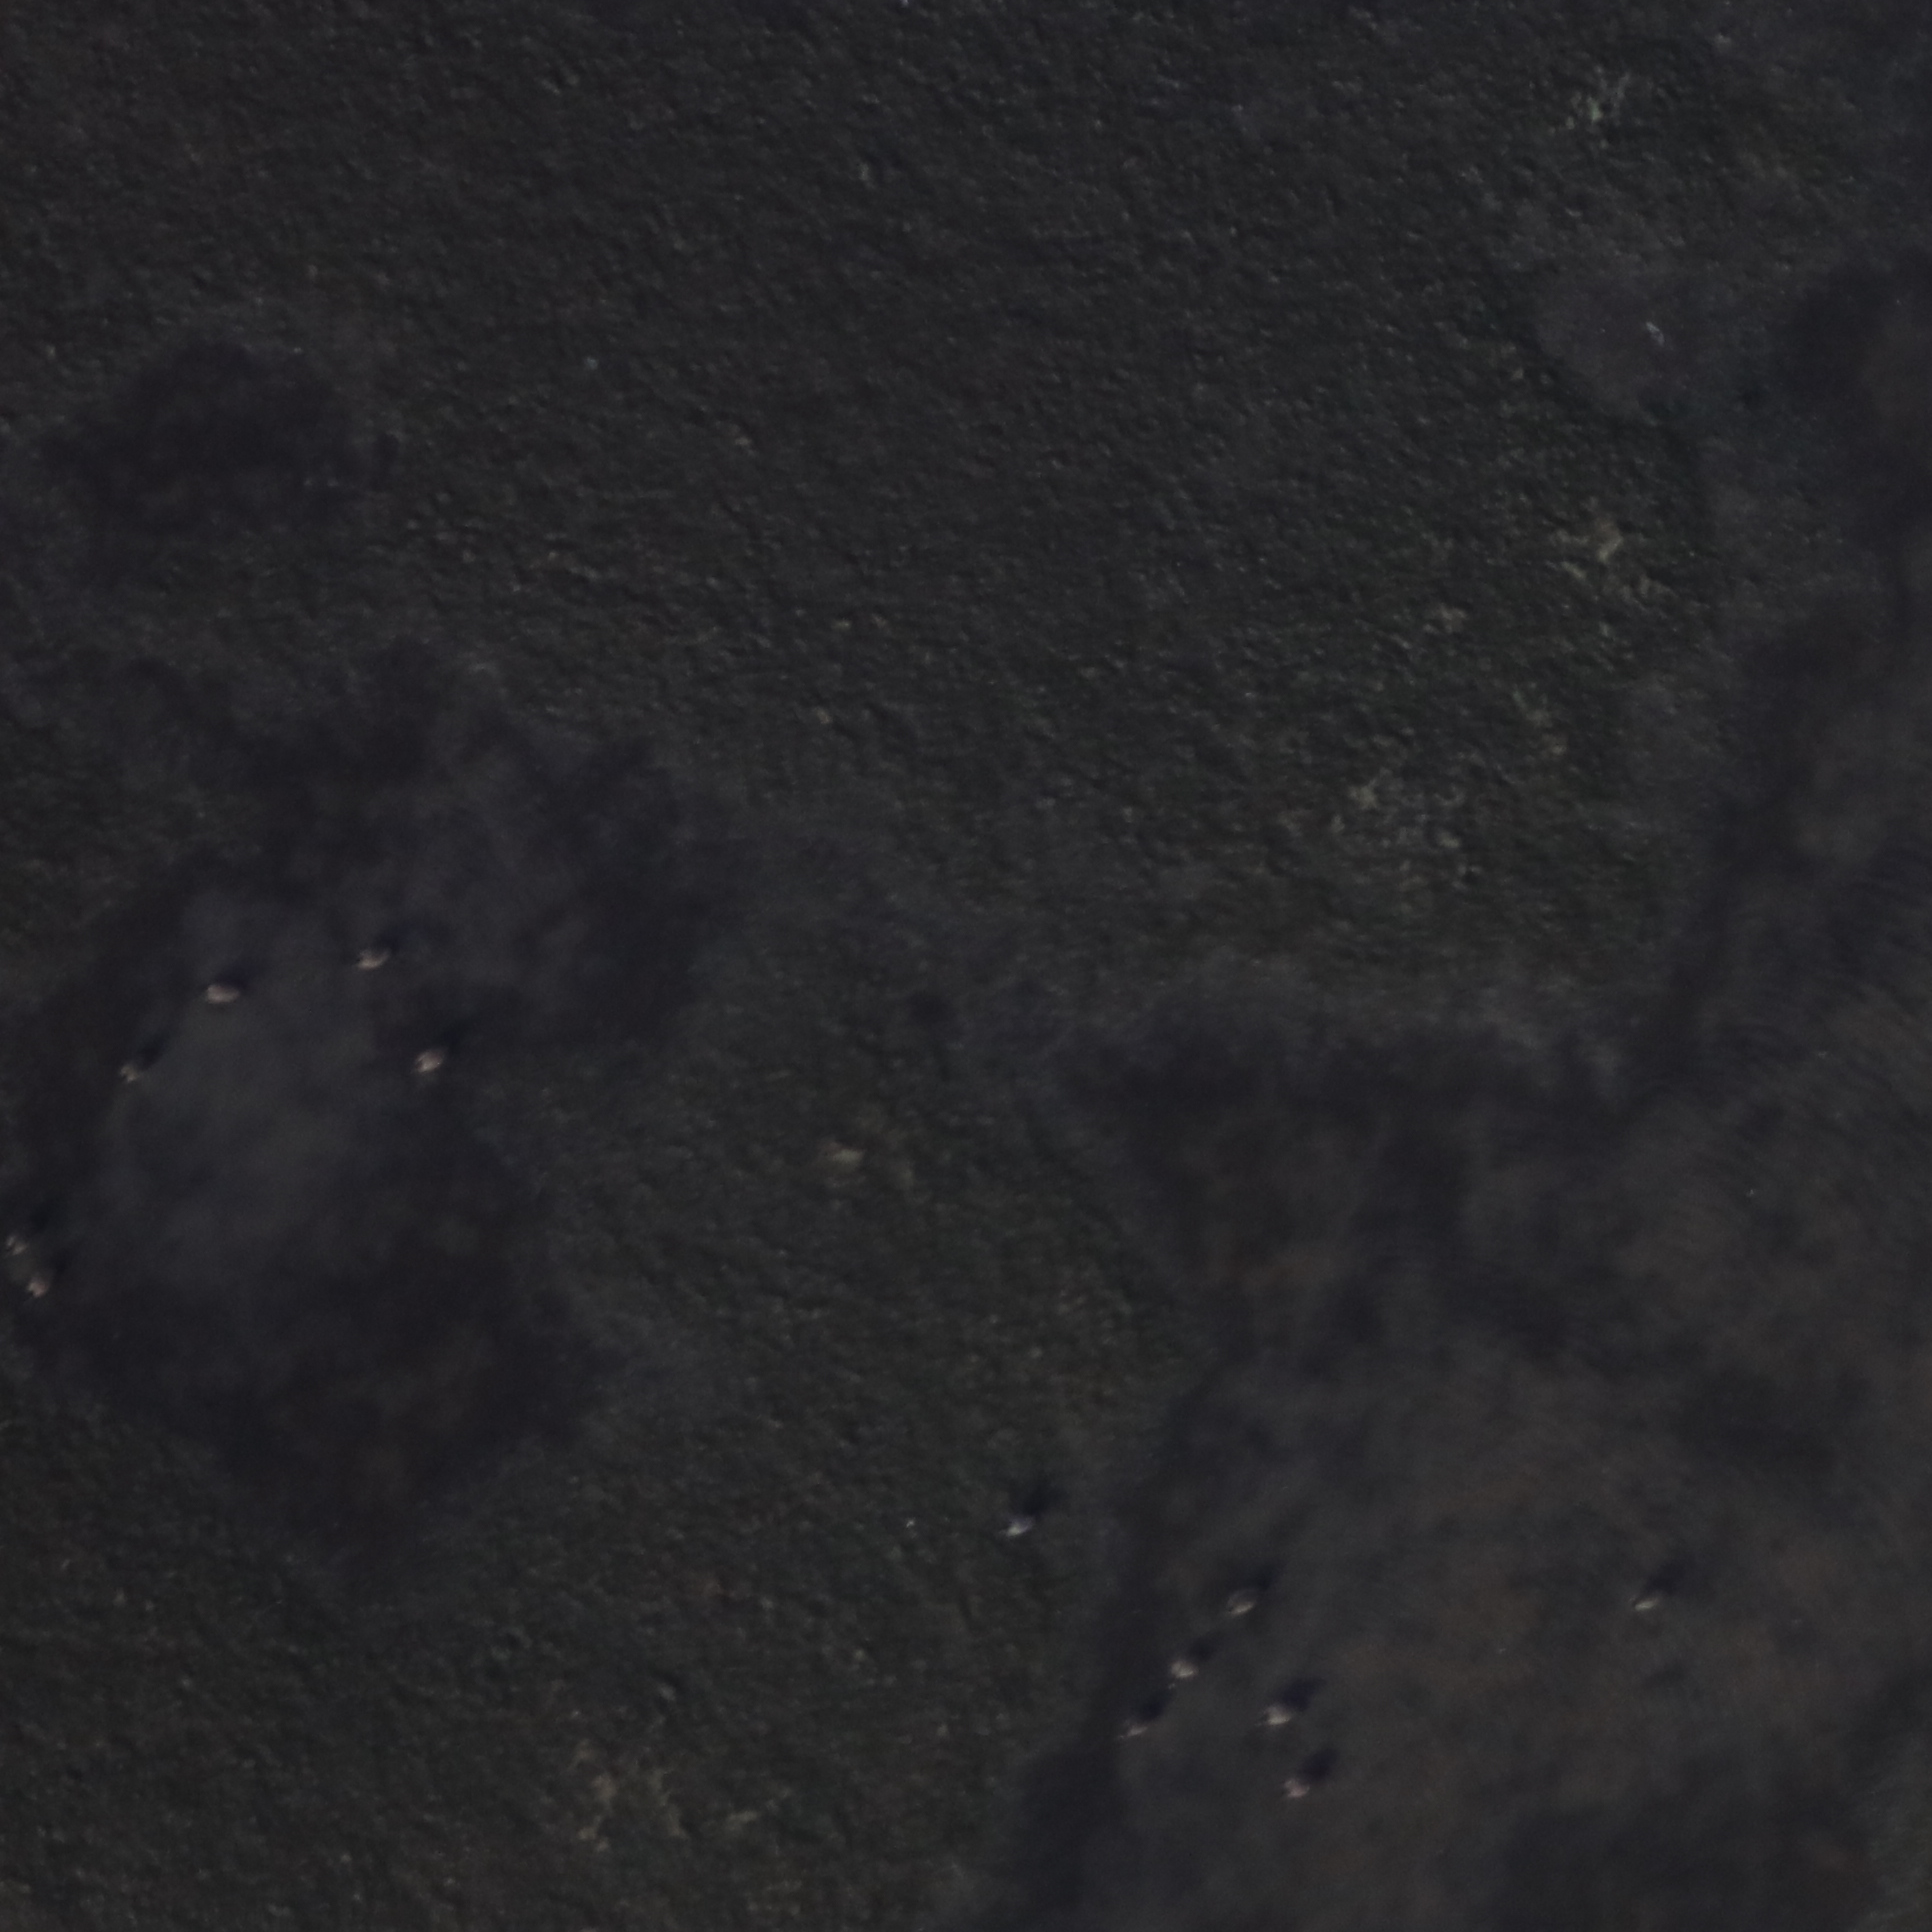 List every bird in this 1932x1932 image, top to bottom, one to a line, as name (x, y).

Canada goose (368, 954)
Canada goose (221, 993)
Canada goose (428, 1063)
Canada goose (134, 1073)
Canada goose (15, 1238)
Canada goose (35, 1287)
Canada goose (1010, 1526)
Canada goose (1641, 1598)
Canada goose (1241, 1602)
Canada goose (1189, 1665)
Canada goose (1276, 1714)
Canada goose (1137, 1724)
Canada goose (1293, 1790)